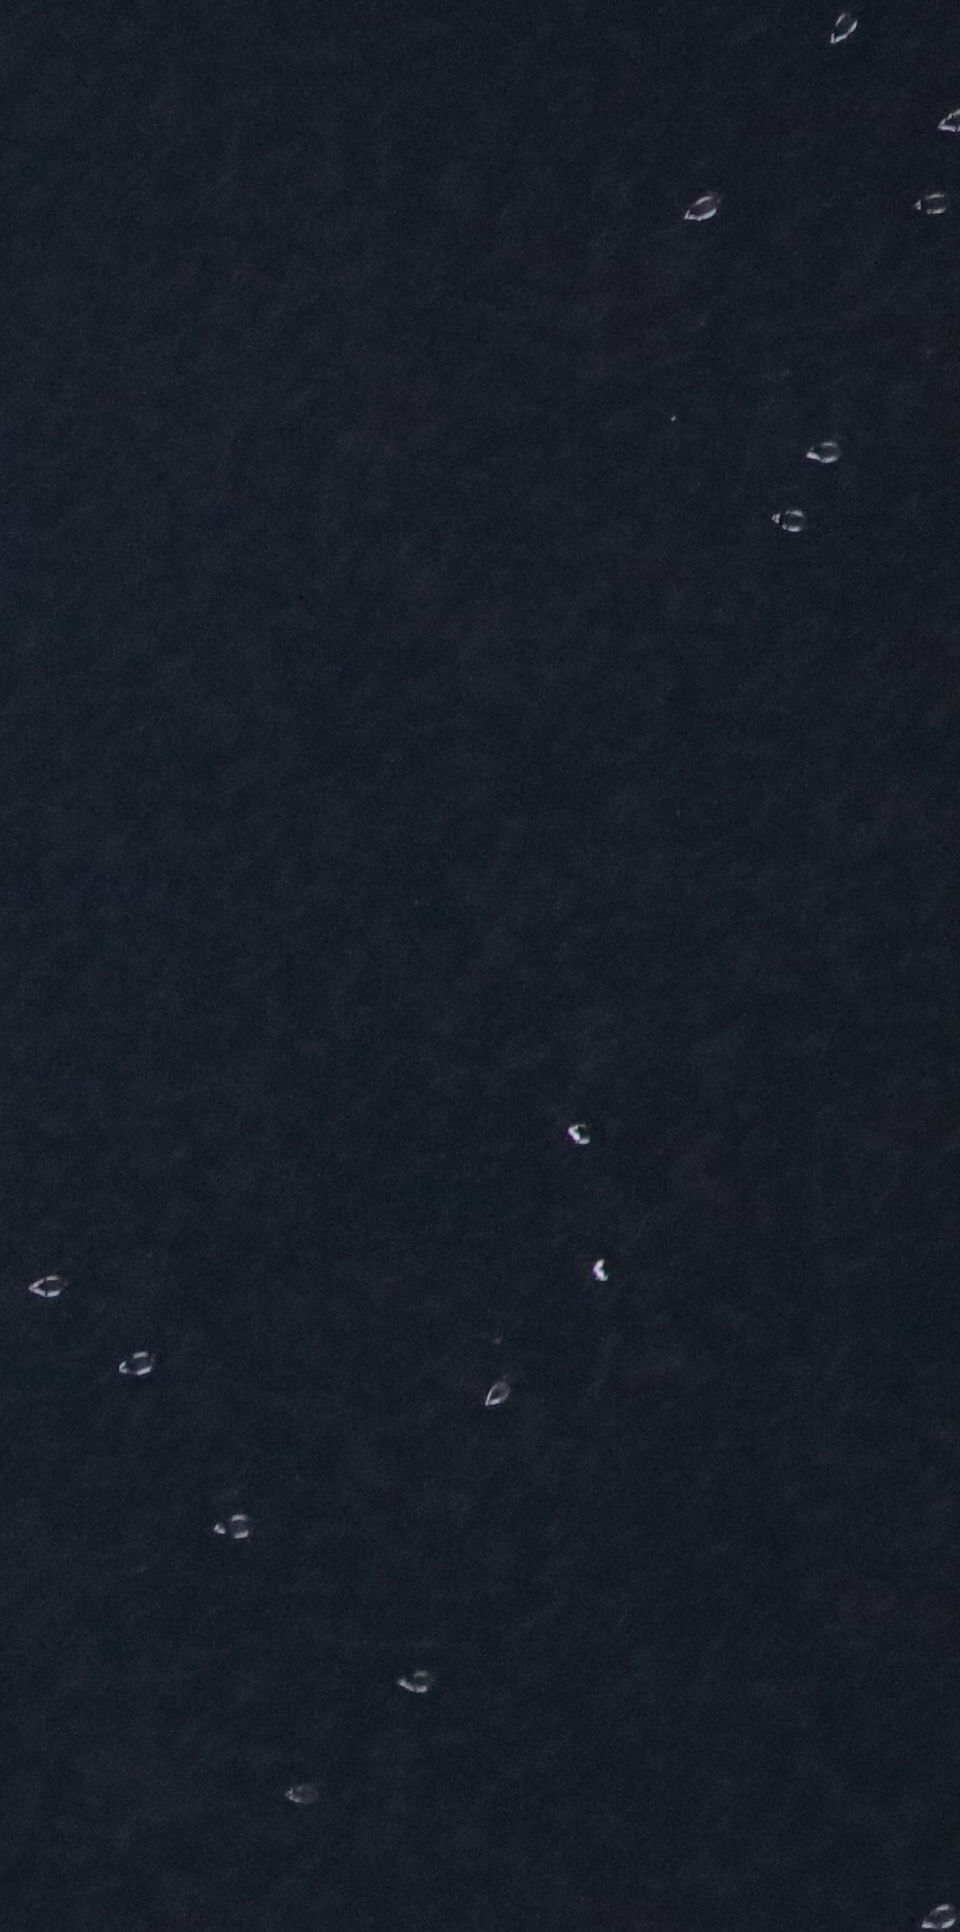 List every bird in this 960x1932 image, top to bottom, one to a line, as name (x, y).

brant (846, 23)
brant (954, 122)
brant (936, 204)
brant (705, 208)
brant (827, 452)
brant (793, 522)
brant (587, 1132)
brant (611, 1268)
brant (51, 1286)
brant (139, 1364)
brant (497, 1392)
brant (237, 1527)
brant (420, 1681)
brant (306, 1794)
brant (939, 1919)